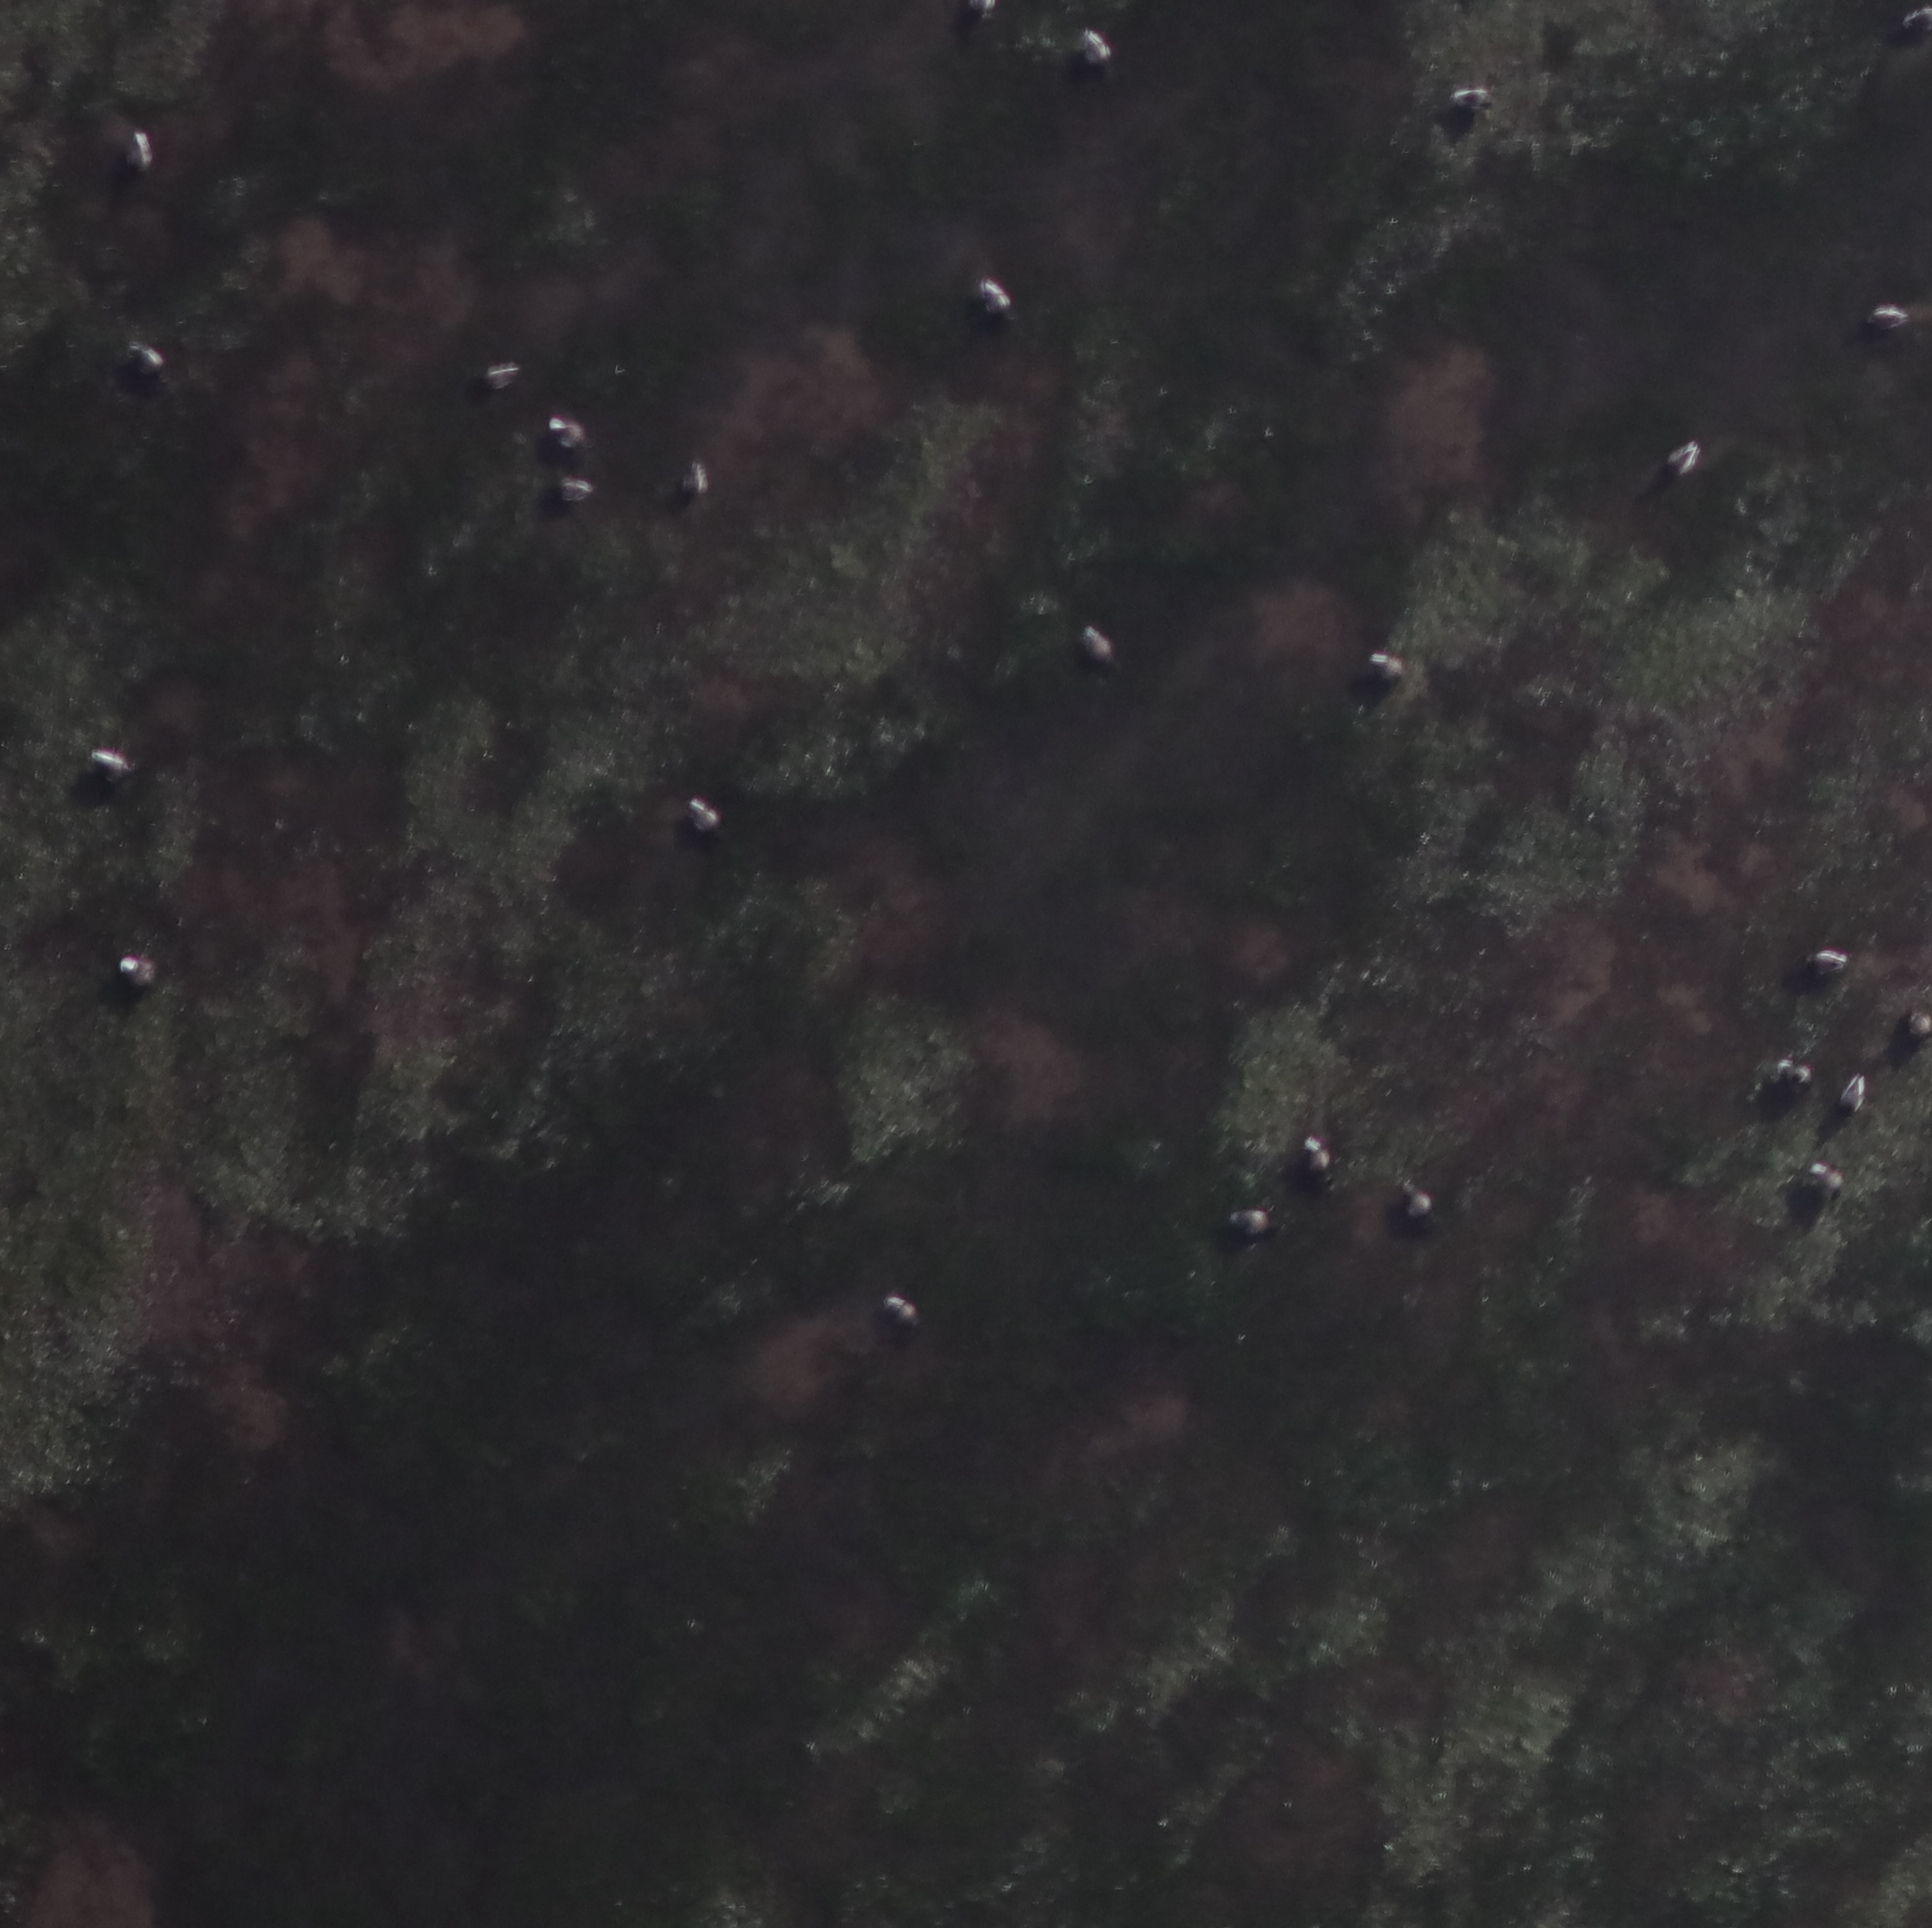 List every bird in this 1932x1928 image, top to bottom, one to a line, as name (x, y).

brant (1918, 15)
brant (1103, 50)
brant (1479, 93)
brant (145, 149)
brant (989, 300)
brant (1884, 315)
brant (143, 359)
brant (503, 367)
brant (572, 430)
brant (1689, 459)
brant (697, 483)
brant (574, 493)
brant (1098, 644)
brant (1393, 663)
brant (110, 759)
brant (706, 812)
brant (1824, 957)
brant (132, 968)
brant (1920, 1026)
brant (1798, 1078)
brant (1853, 1094)
brant (1315, 1159)
brant (1826, 1183)
brant (1415, 1199)
brant (1251, 1222)
brant (908, 1310)